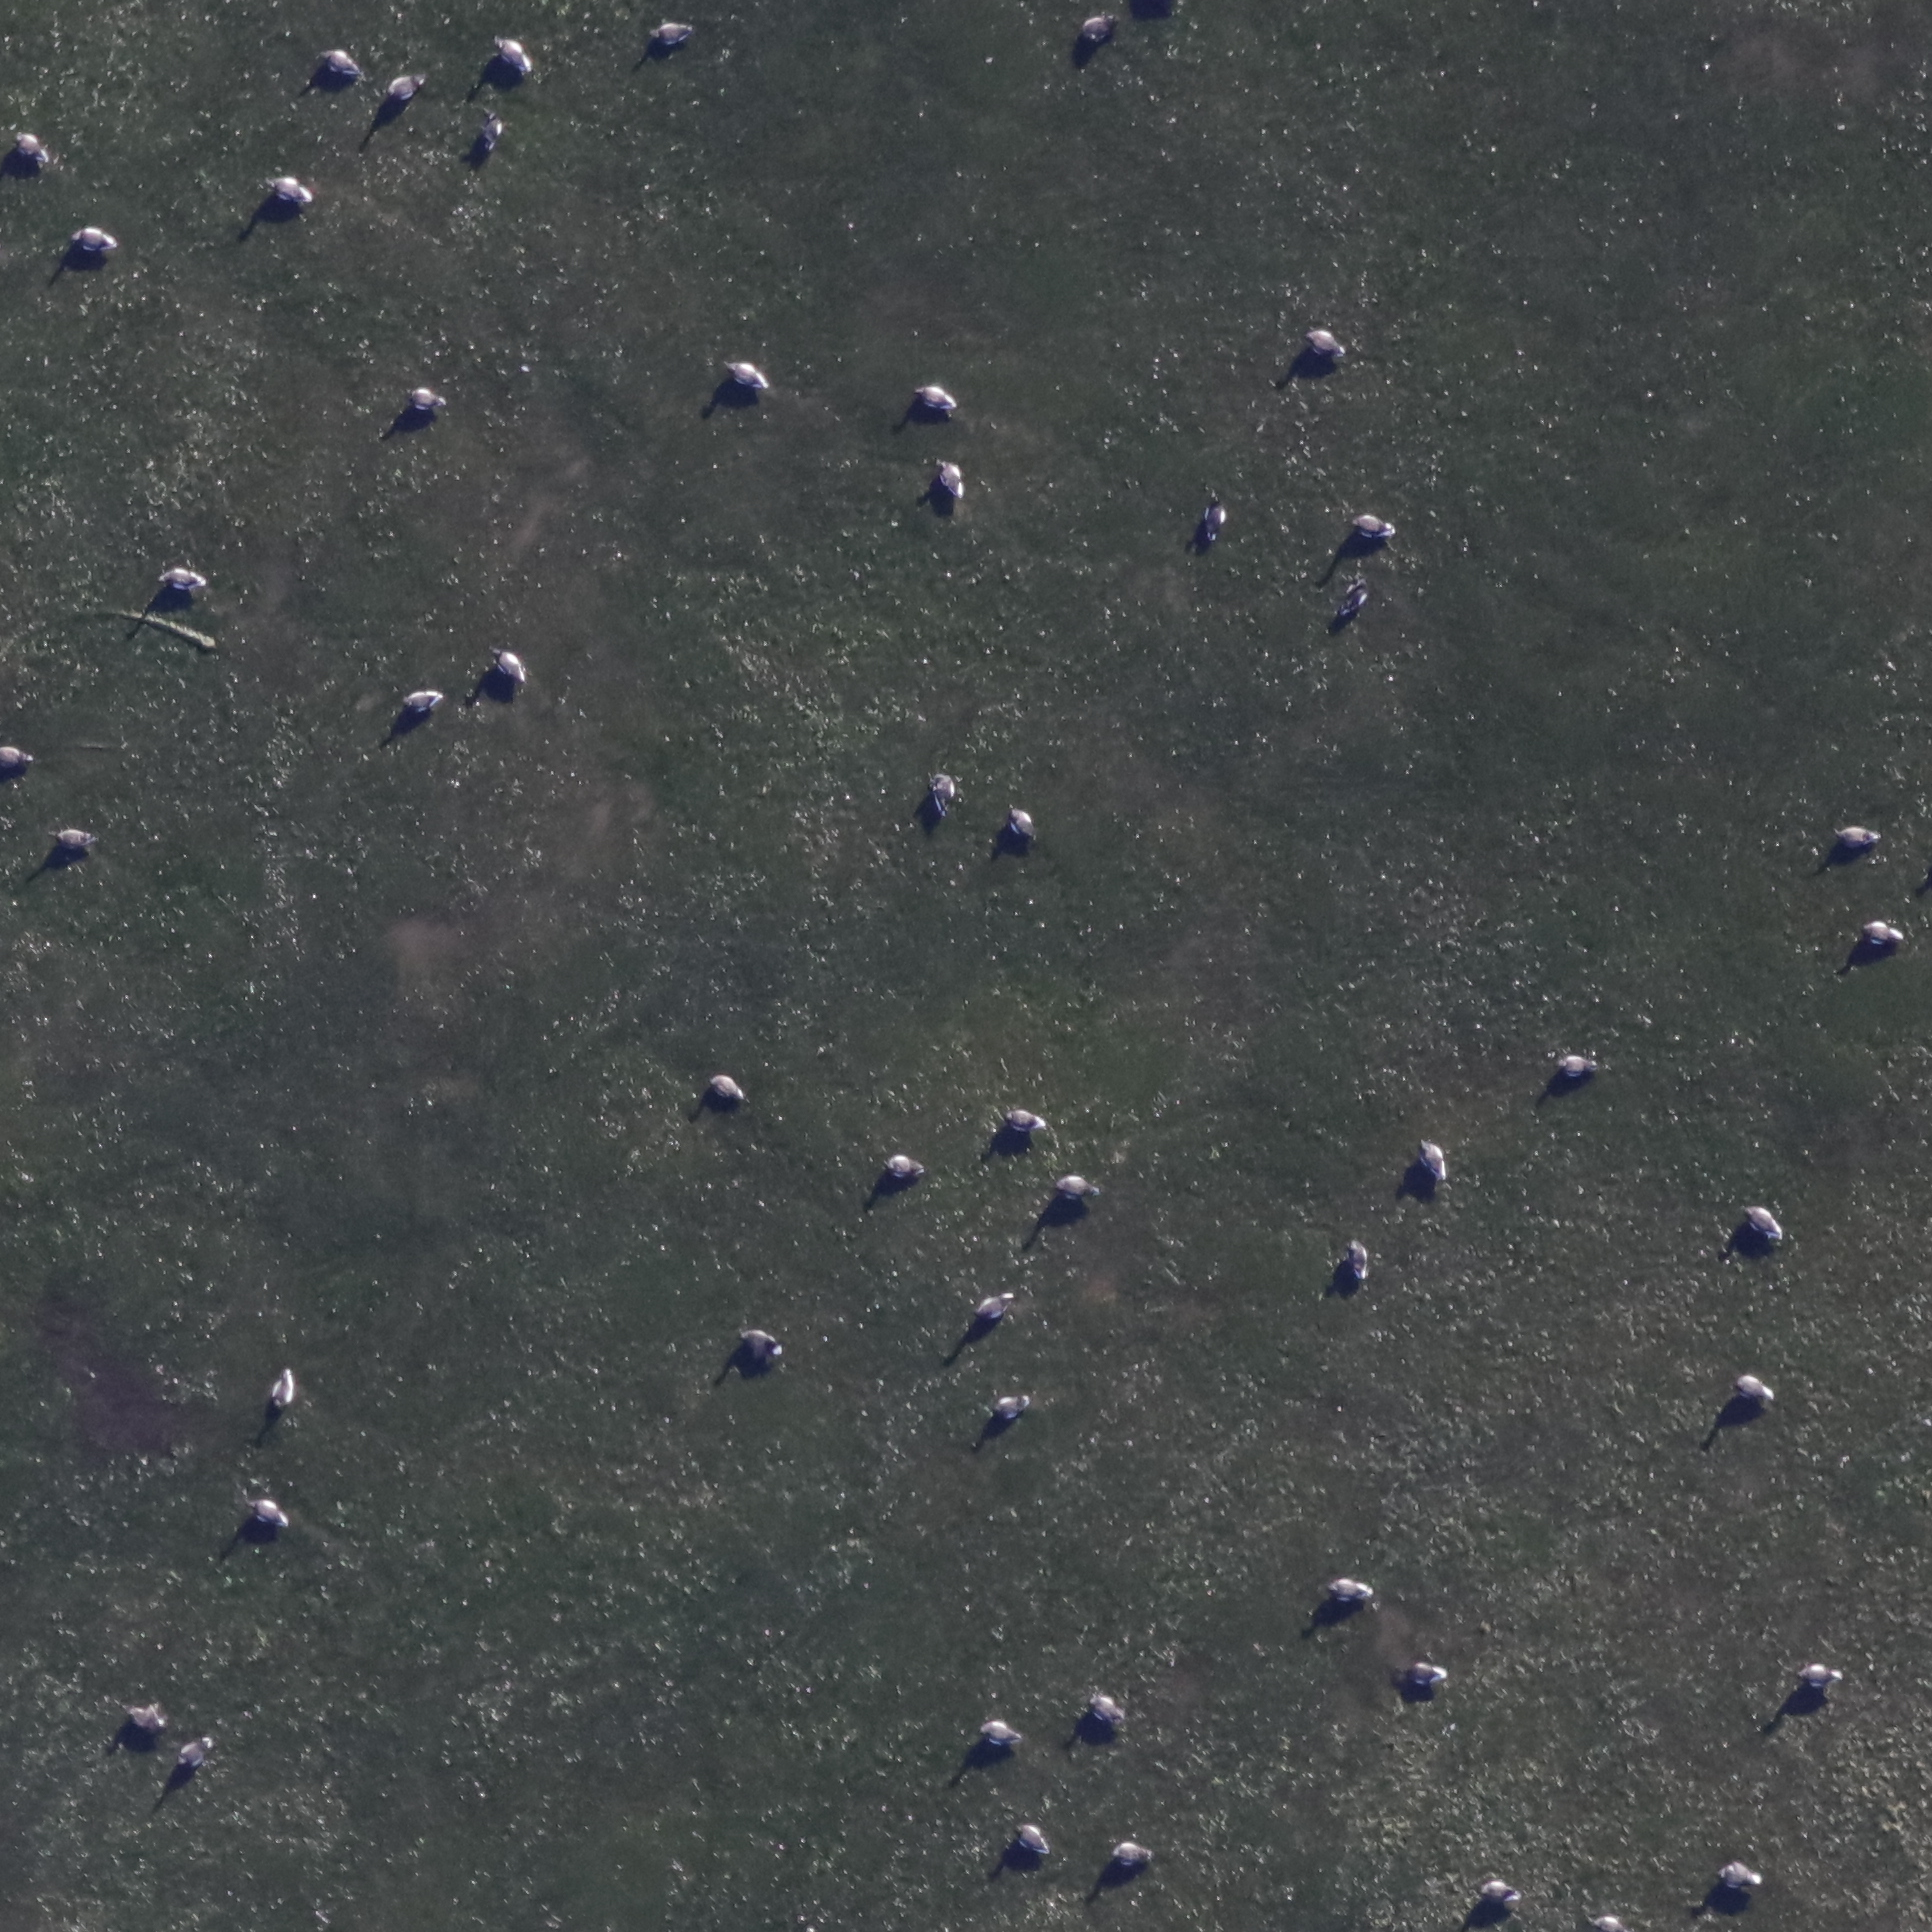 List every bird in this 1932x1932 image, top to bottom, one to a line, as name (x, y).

brant (1099, 28)
brant (673, 36)
brant (514, 53)
brant (341, 61)
brant (405, 87)
brant (492, 131)
brant (29, 147)
brant (291, 190)
brant (92, 238)
brant (1325, 343)
brant (748, 376)
brant (936, 401)
brant (428, 402)
brant (952, 480)
brant (1212, 518)
brant (1371, 528)
brant (183, 580)
brant (1354, 600)
brant (508, 668)
brant (424, 703)
brant (11, 758)
brant (943, 792)
brant (1021, 824)
brant (1855, 838)
brant (76, 842)
brant (1880, 934)
brant (1576, 1065)
brant (725, 1087)
brant (1025, 1122)
brant (1432, 1160)
brant (903, 1169)
brant (1077, 1189)
brant (1763, 1222)
brant (1357, 1259)
brant (994, 1309)
brant (760, 1344)
brant (1754, 1389)
brant (284, 1393)
brant (1012, 1408)
brant (269, 1513)
brant (1350, 1593)
brant (1426, 1674)
brant (1816, 1676)
brant (1101, 1704)
brant (145, 1716)
brant (999, 1732)
brant (195, 1753)
brant (1030, 1838)
brant (1132, 1856)
brant (1738, 1876)
brant (1499, 1891)
brant (1610, 1928)